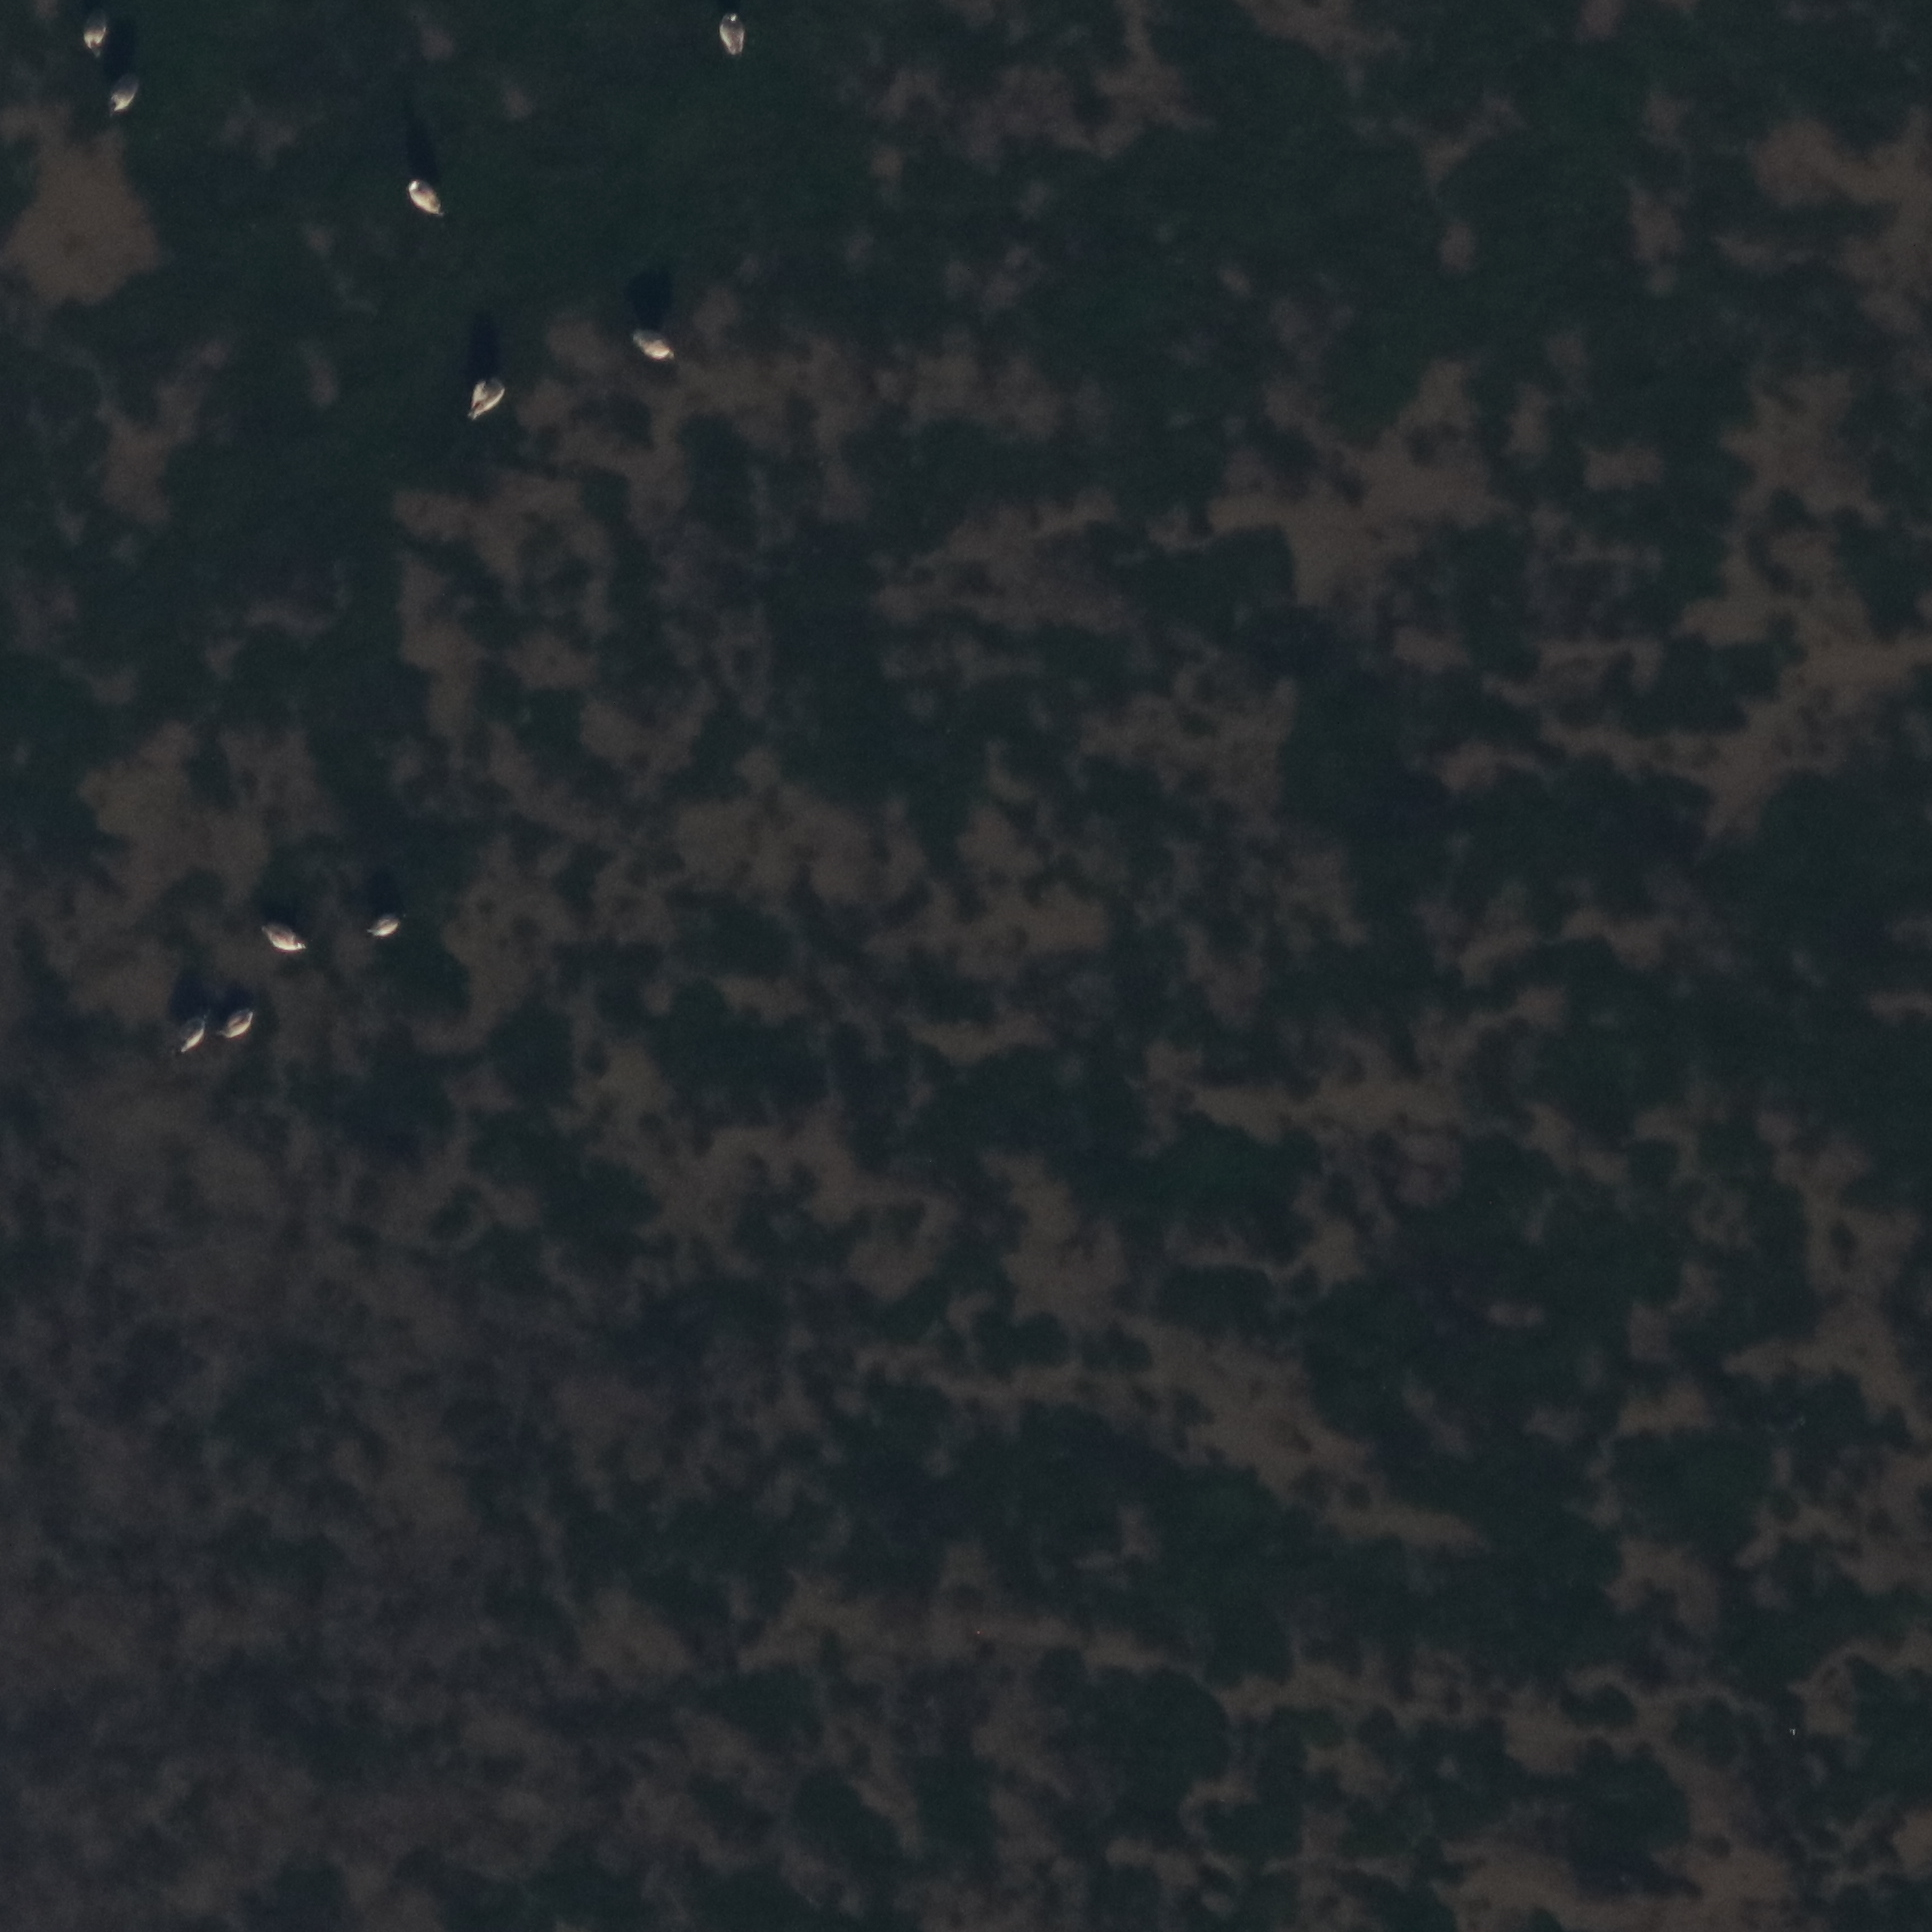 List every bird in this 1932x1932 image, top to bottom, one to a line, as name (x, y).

Canada goose (95, 32)
Canada goose (735, 32)
Canada goose (123, 94)
Canada goose (418, 195)
Canada goose (660, 344)
Canada goose (484, 389)
Canada goose (386, 922)
Canada goose (285, 937)
Canada goose (241, 1018)
Canada goose (185, 1037)